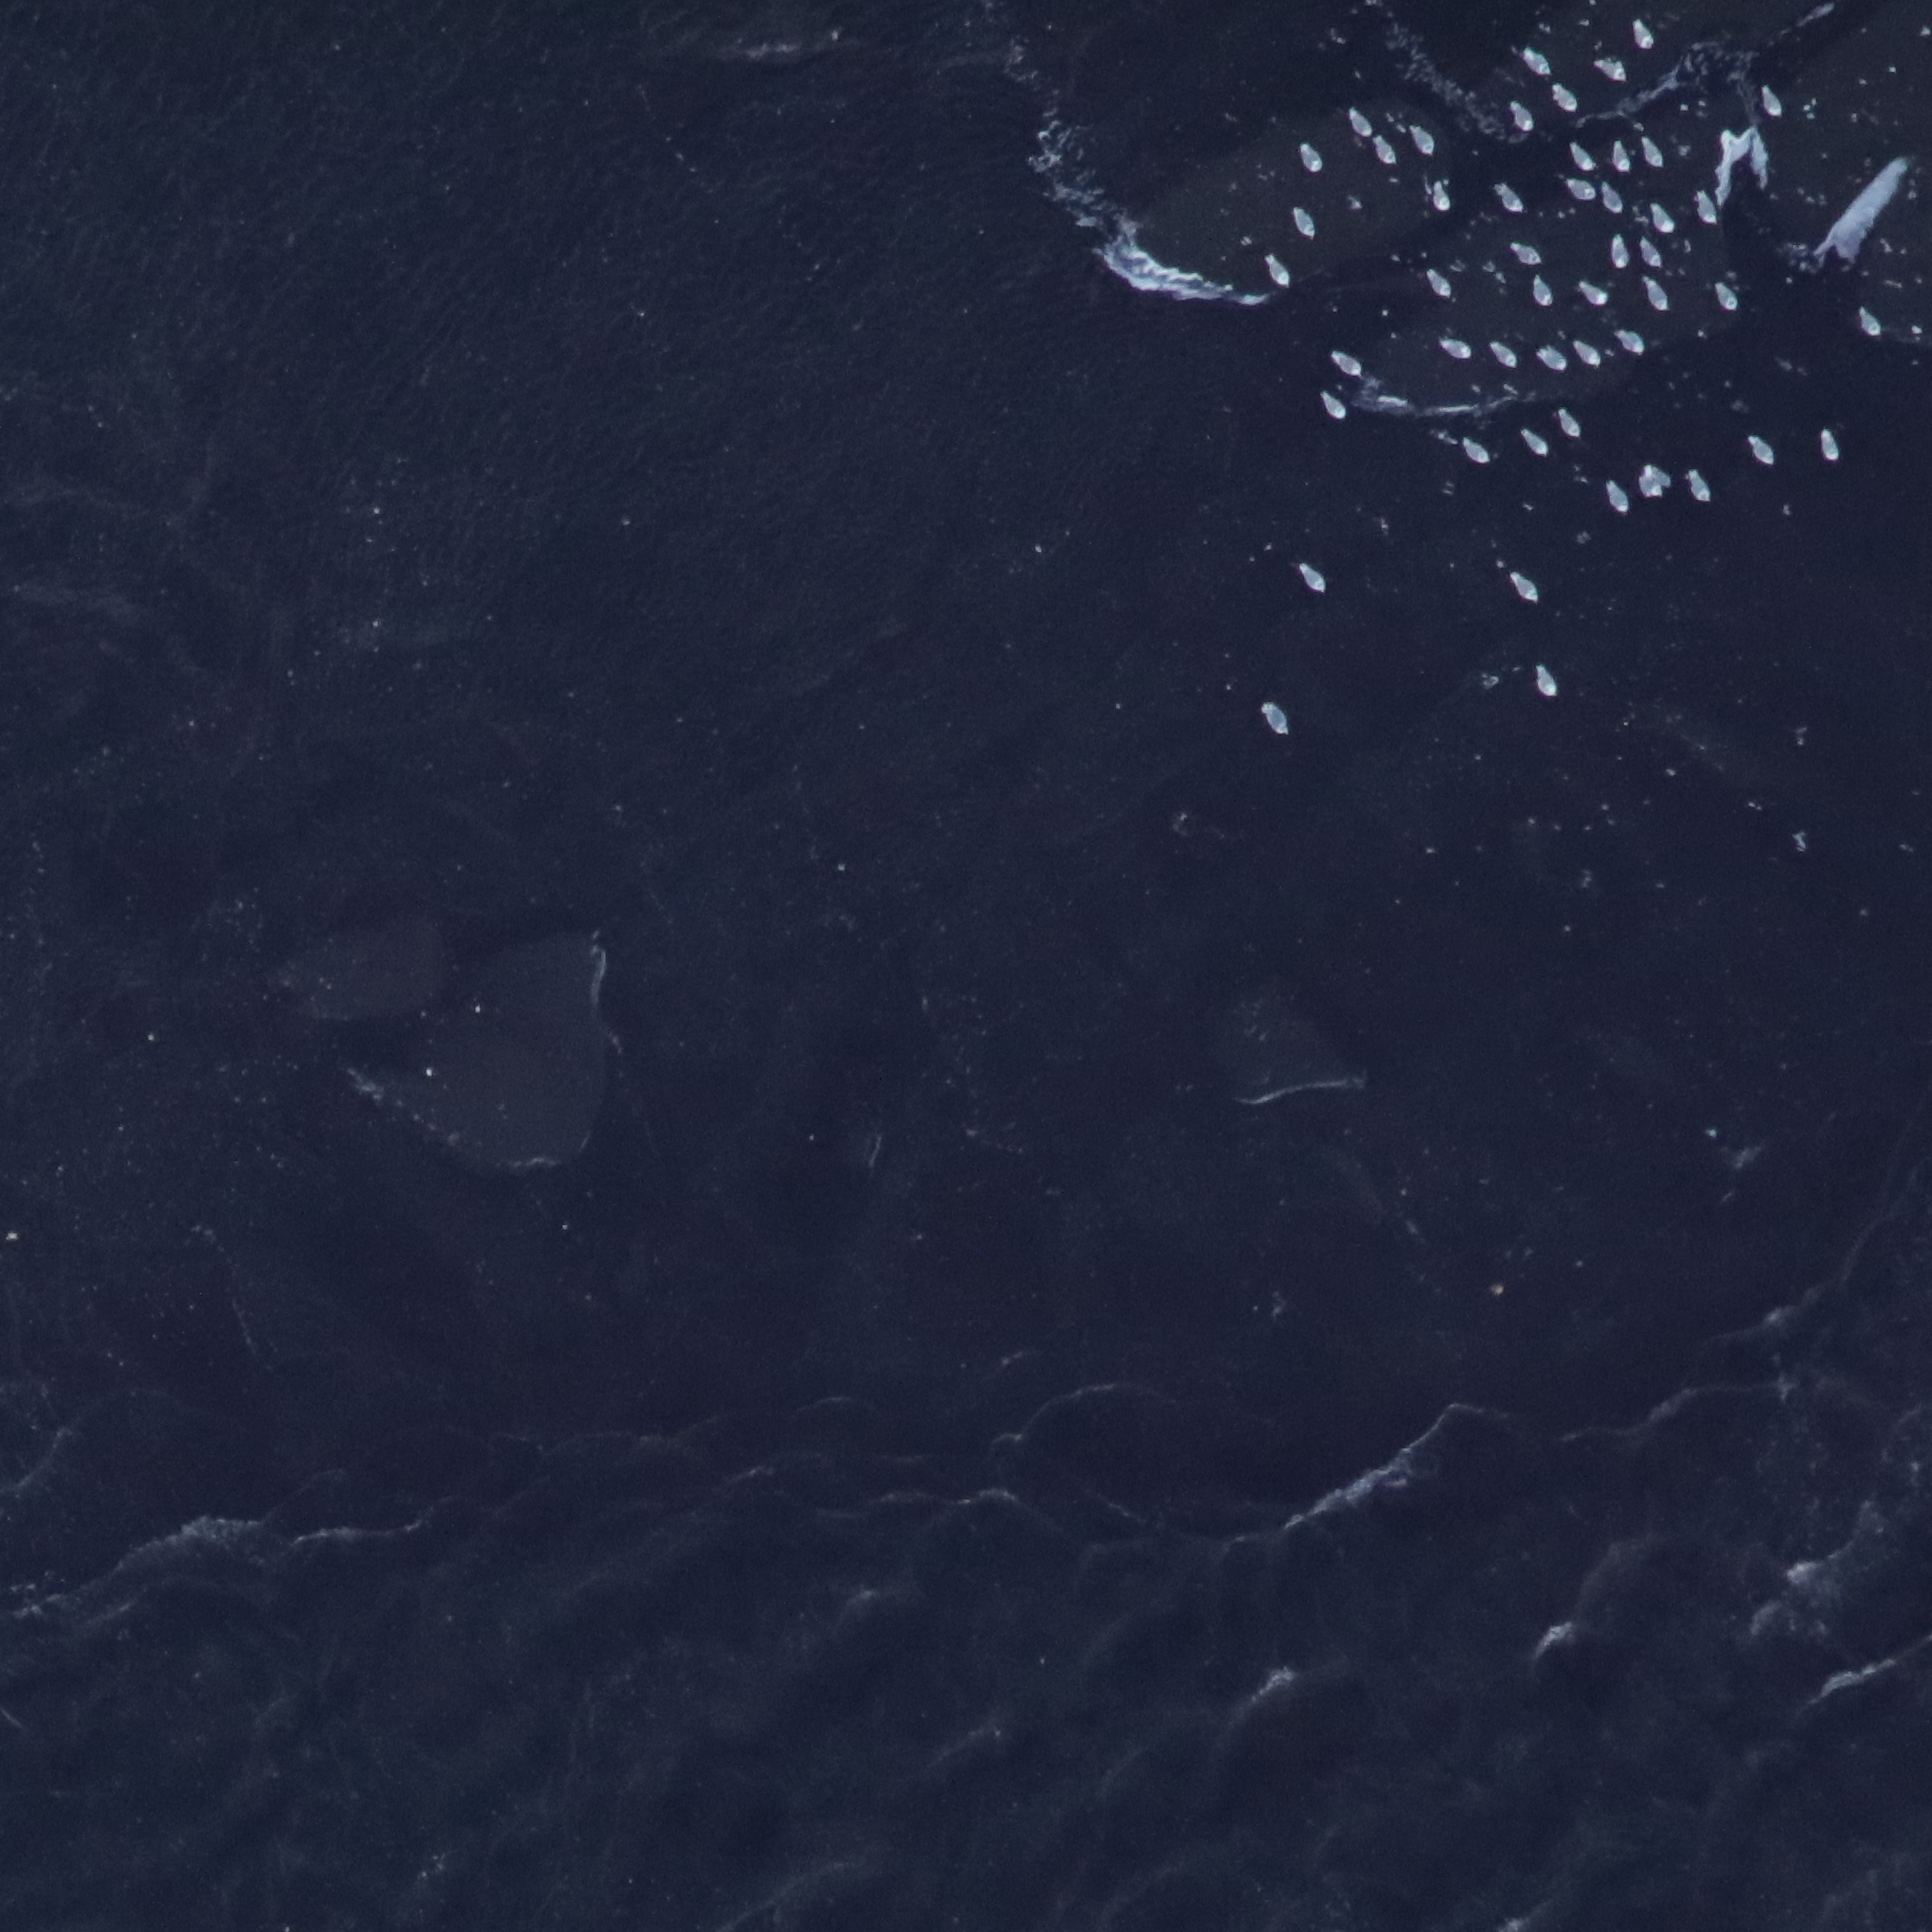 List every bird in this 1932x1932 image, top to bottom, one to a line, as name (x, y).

gull (1641, 38)
gull (1531, 64)
gull (1615, 71)
gull (1565, 104)
gull (1771, 104)
gull (1527, 119)
gull (1358, 128)
gull (1419, 140)
gull (1384, 151)
gull (1649, 153)
gull (1582, 160)
gull (1623, 160)
gull (1310, 162)
gull (1579, 189)
gull (1613, 198)
gull (1441, 199)
gull (1514, 203)
gull (1708, 212)
gull (1662, 222)
gull (1301, 223)
gull (1621, 250)
gull (1649, 251)
gull (1526, 257)
gull (1284, 278)
gull (1440, 282)
gull (1544, 294)
gull (1596, 295)
gull (1655, 295)
gull (1725, 296)
gull (1870, 323)
gull (1631, 341)
gull (1460, 349)
gull (1590, 352)
gull (1551, 355)
gull (1504, 358)
gull (1347, 367)
gull (1333, 407)
gull (1570, 426)
gull (1540, 448)
gull (1830, 448)
gull (1759, 449)
gull (1482, 453)
gull (1657, 477)
gull (1645, 490)
gull (1697, 491)
gull (1616, 499)
gull (1312, 580)
gull (1526, 587)
gull (1545, 684)
gull (1274, 721)